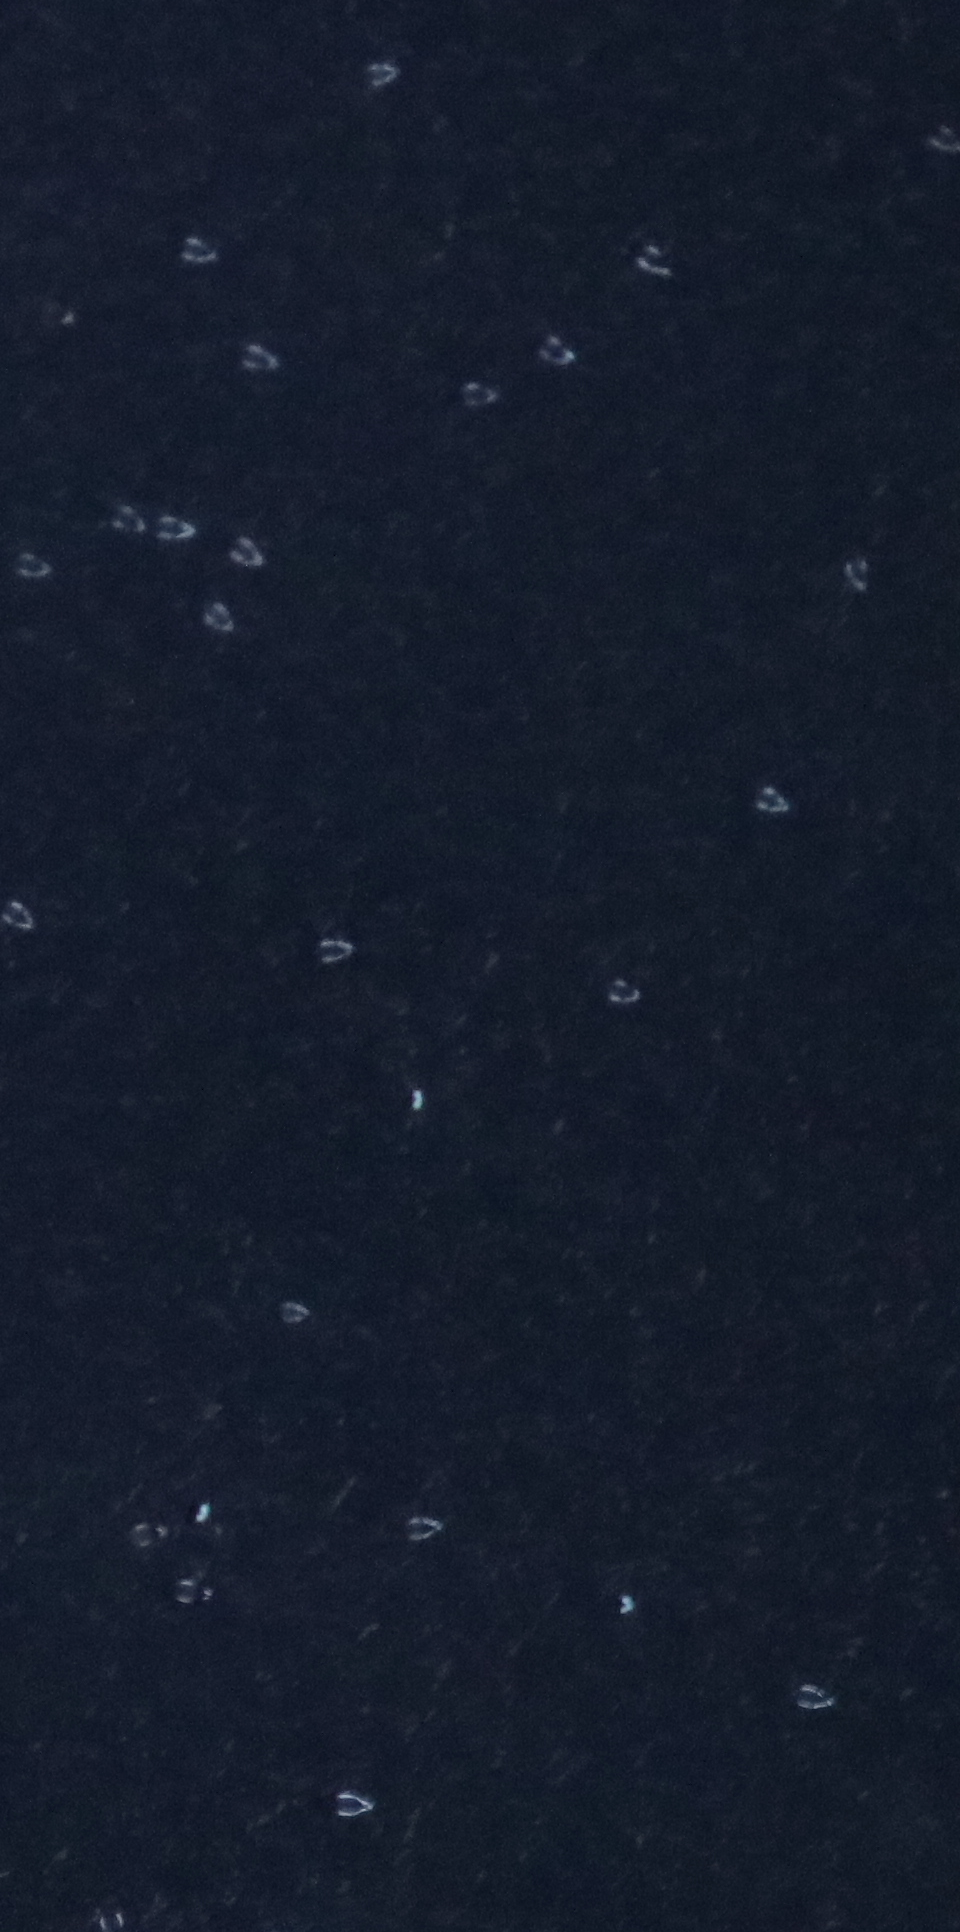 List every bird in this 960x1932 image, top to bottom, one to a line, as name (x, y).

brant (381, 72)
brant (942, 137)
brant (195, 250)
brant (650, 257)
brant (552, 350)
brant (255, 360)
brant (474, 395)
brant (122, 518)
brant (169, 528)
brant (242, 551)
brant (29, 564)
brant (857, 575)
brant (218, 615)
brant (771, 800)
brant (15, 915)
brant (332, 952)
brant (622, 990)
brant (292, 1313)
brant (418, 1529)
brant (146, 1535)
brant (189, 1592)
brant (808, 1696)
brant (348, 1804)
brant (112, 1920)